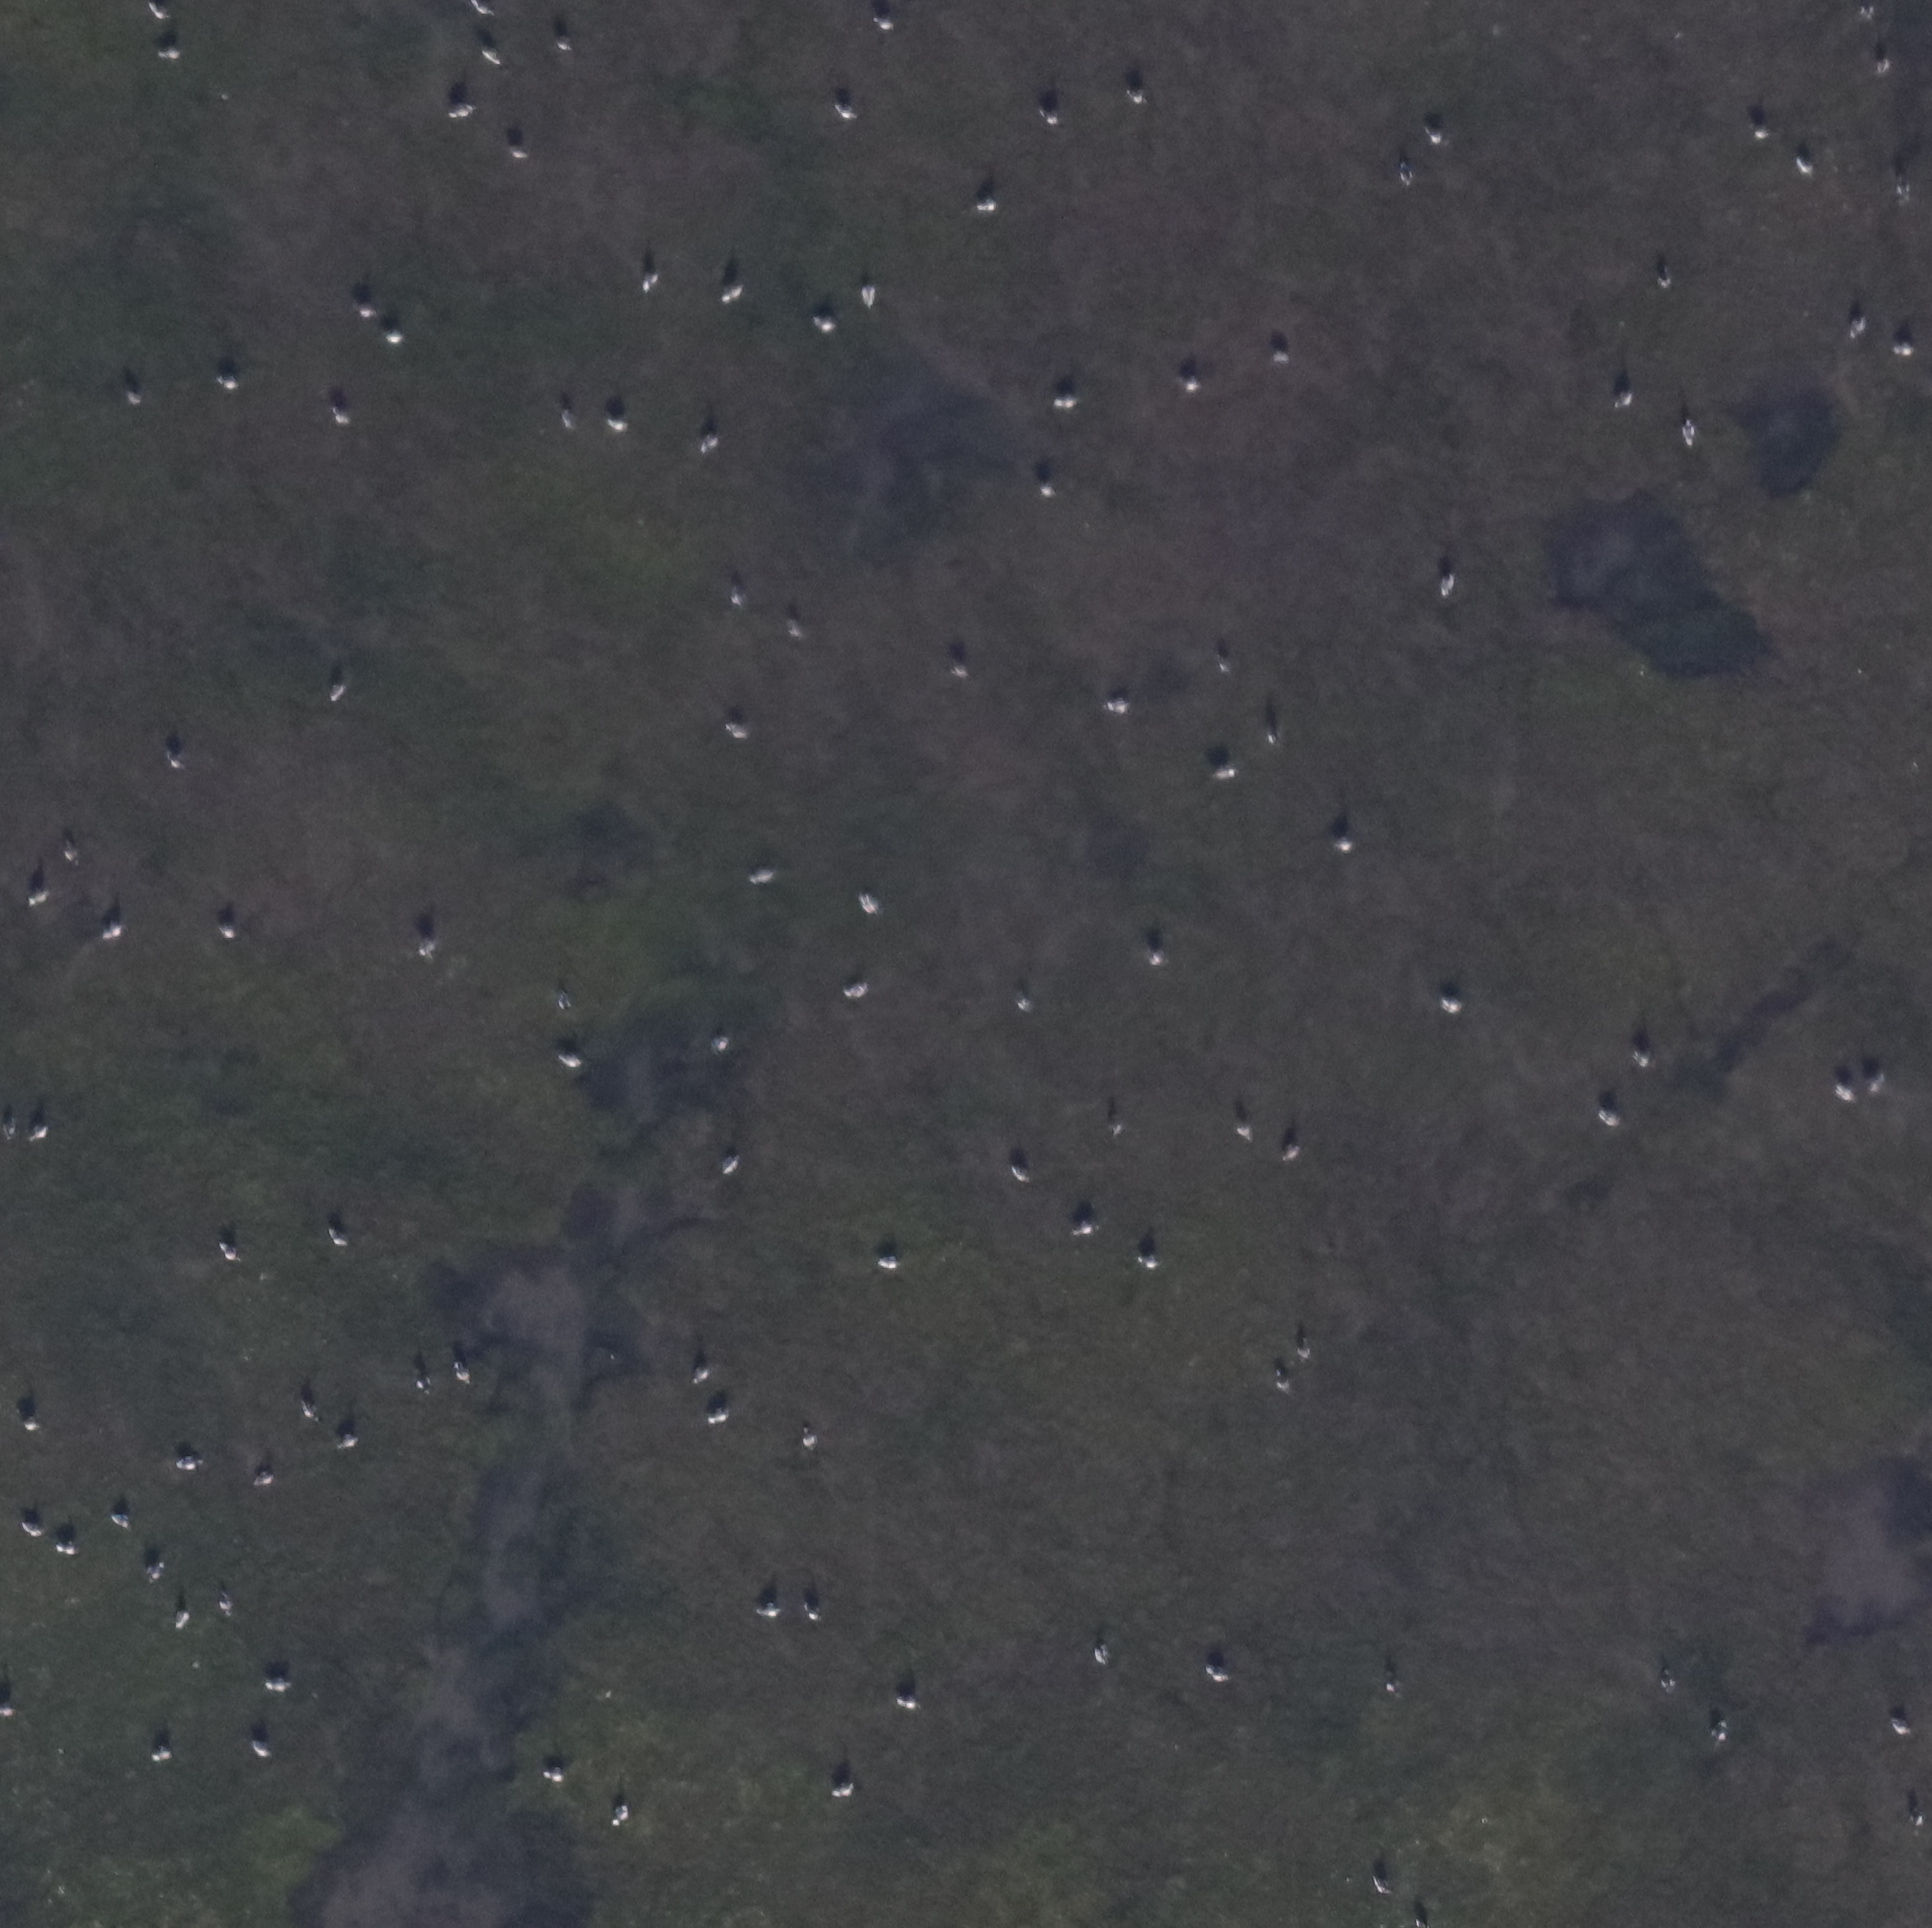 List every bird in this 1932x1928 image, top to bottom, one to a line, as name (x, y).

brant (1869, 9)
brant (158, 12)
brant (878, 27)
brant (493, 47)
brant (569, 48)
brant (169, 54)
brant (1881, 71)
brant (1134, 86)
brant (846, 107)
brant (462, 110)
brant (1053, 116)
brant (1437, 128)
brant (1767, 133)
brant (518, 158)
brant (1805, 163)
brant (1409, 176)
brant (1905, 189)
brant (996, 200)
brant (1672, 275)
brant (646, 277)
brant (870, 291)
brant (729, 293)
brant (366, 312)
brant (825, 318)
brant (1859, 324)
brant (386, 339)
brant (1906, 349)
brant (1287, 351)
brant (1196, 383)
brant (226, 385)
brant (1617, 385)
brant (138, 396)
brant (1065, 401)
brant (343, 415)
brant (574, 415)
brant (615, 420)
brant (1683, 433)
brant (712, 441)
brant (1047, 492)
brant (1454, 588)
brant (750, 594)
brant (790, 636)
brant (1230, 659)
brant (965, 677)
brant (338, 691)
brant (1120, 705)
brant (737, 731)
brant (1275, 732)
brant (166, 755)
brant (1223, 767)
brant (1344, 840)
brant (69, 858)
brant (759, 866)
brant (24, 900)
brant (882, 909)
brant (218, 931)
brant (117, 932)
brant (432, 948)
brant (1167, 954)
brant (848, 985)
brant (560, 1003)
brant (1446, 1004)
brant (1018, 1007)
brant (725, 1037)
brant (1650, 1058)
brant (562, 1068)
brant (1878, 1077)
brant (1843, 1095)
brant (1607, 1118)
brant (1242, 1127)
brant (1115, 1128)
brant (42, 1133)
brant (1294, 1148)
brant (729, 1163)
brant (1028, 1165)
brant (1086, 1232)
brant (334, 1236)
brant (230, 1257)
brant (888, 1262)
brant (1144, 1263)
brant (1305, 1351)
brant (706, 1357)
brant (463, 1376)
brant (423, 1385)
brant (1288, 1386)
brant (723, 1406)
brant (309, 1413)
brant (21, 1416)
brant (818, 1429)
brant (349, 1440)
brant (198, 1469)
brant (277, 1478)
brant (28, 1525)
brant (128, 1525)
brant (61, 1545)
brant (152, 1557)
brant (768, 1608)
brant (816, 1609)
brant (229, 1613)
brant (193, 1619)
brant (1108, 1646)
brant (1204, 1668)
brant (1661, 1673)
brant (288, 1679)
brant (1392, 1682)
brant (909, 1699)
brant (1719, 1727)
brant (1905, 1741)
brant (265, 1746)
brant (153, 1757)
brant (564, 1775)
brant (832, 1790)
brant (632, 1818)
brant (1915, 1820)
brant (1386, 1881)
brant (1420, 1917)